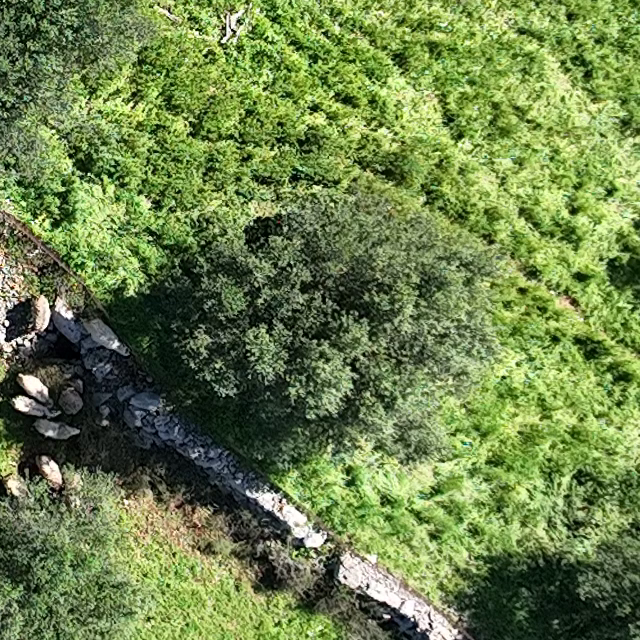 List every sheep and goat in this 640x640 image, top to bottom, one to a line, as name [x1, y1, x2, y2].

sheep [34, 293, 51, 331]
sheep [83, 314, 130, 356]
sheep [17, 374, 53, 406]
sheep [10, 395, 61, 418]
sheep [32, 418, 81, 440]
sheep [38, 454, 62, 492]
sheep [63, 470, 82, 508]
sheep [5, 477, 36, 500]